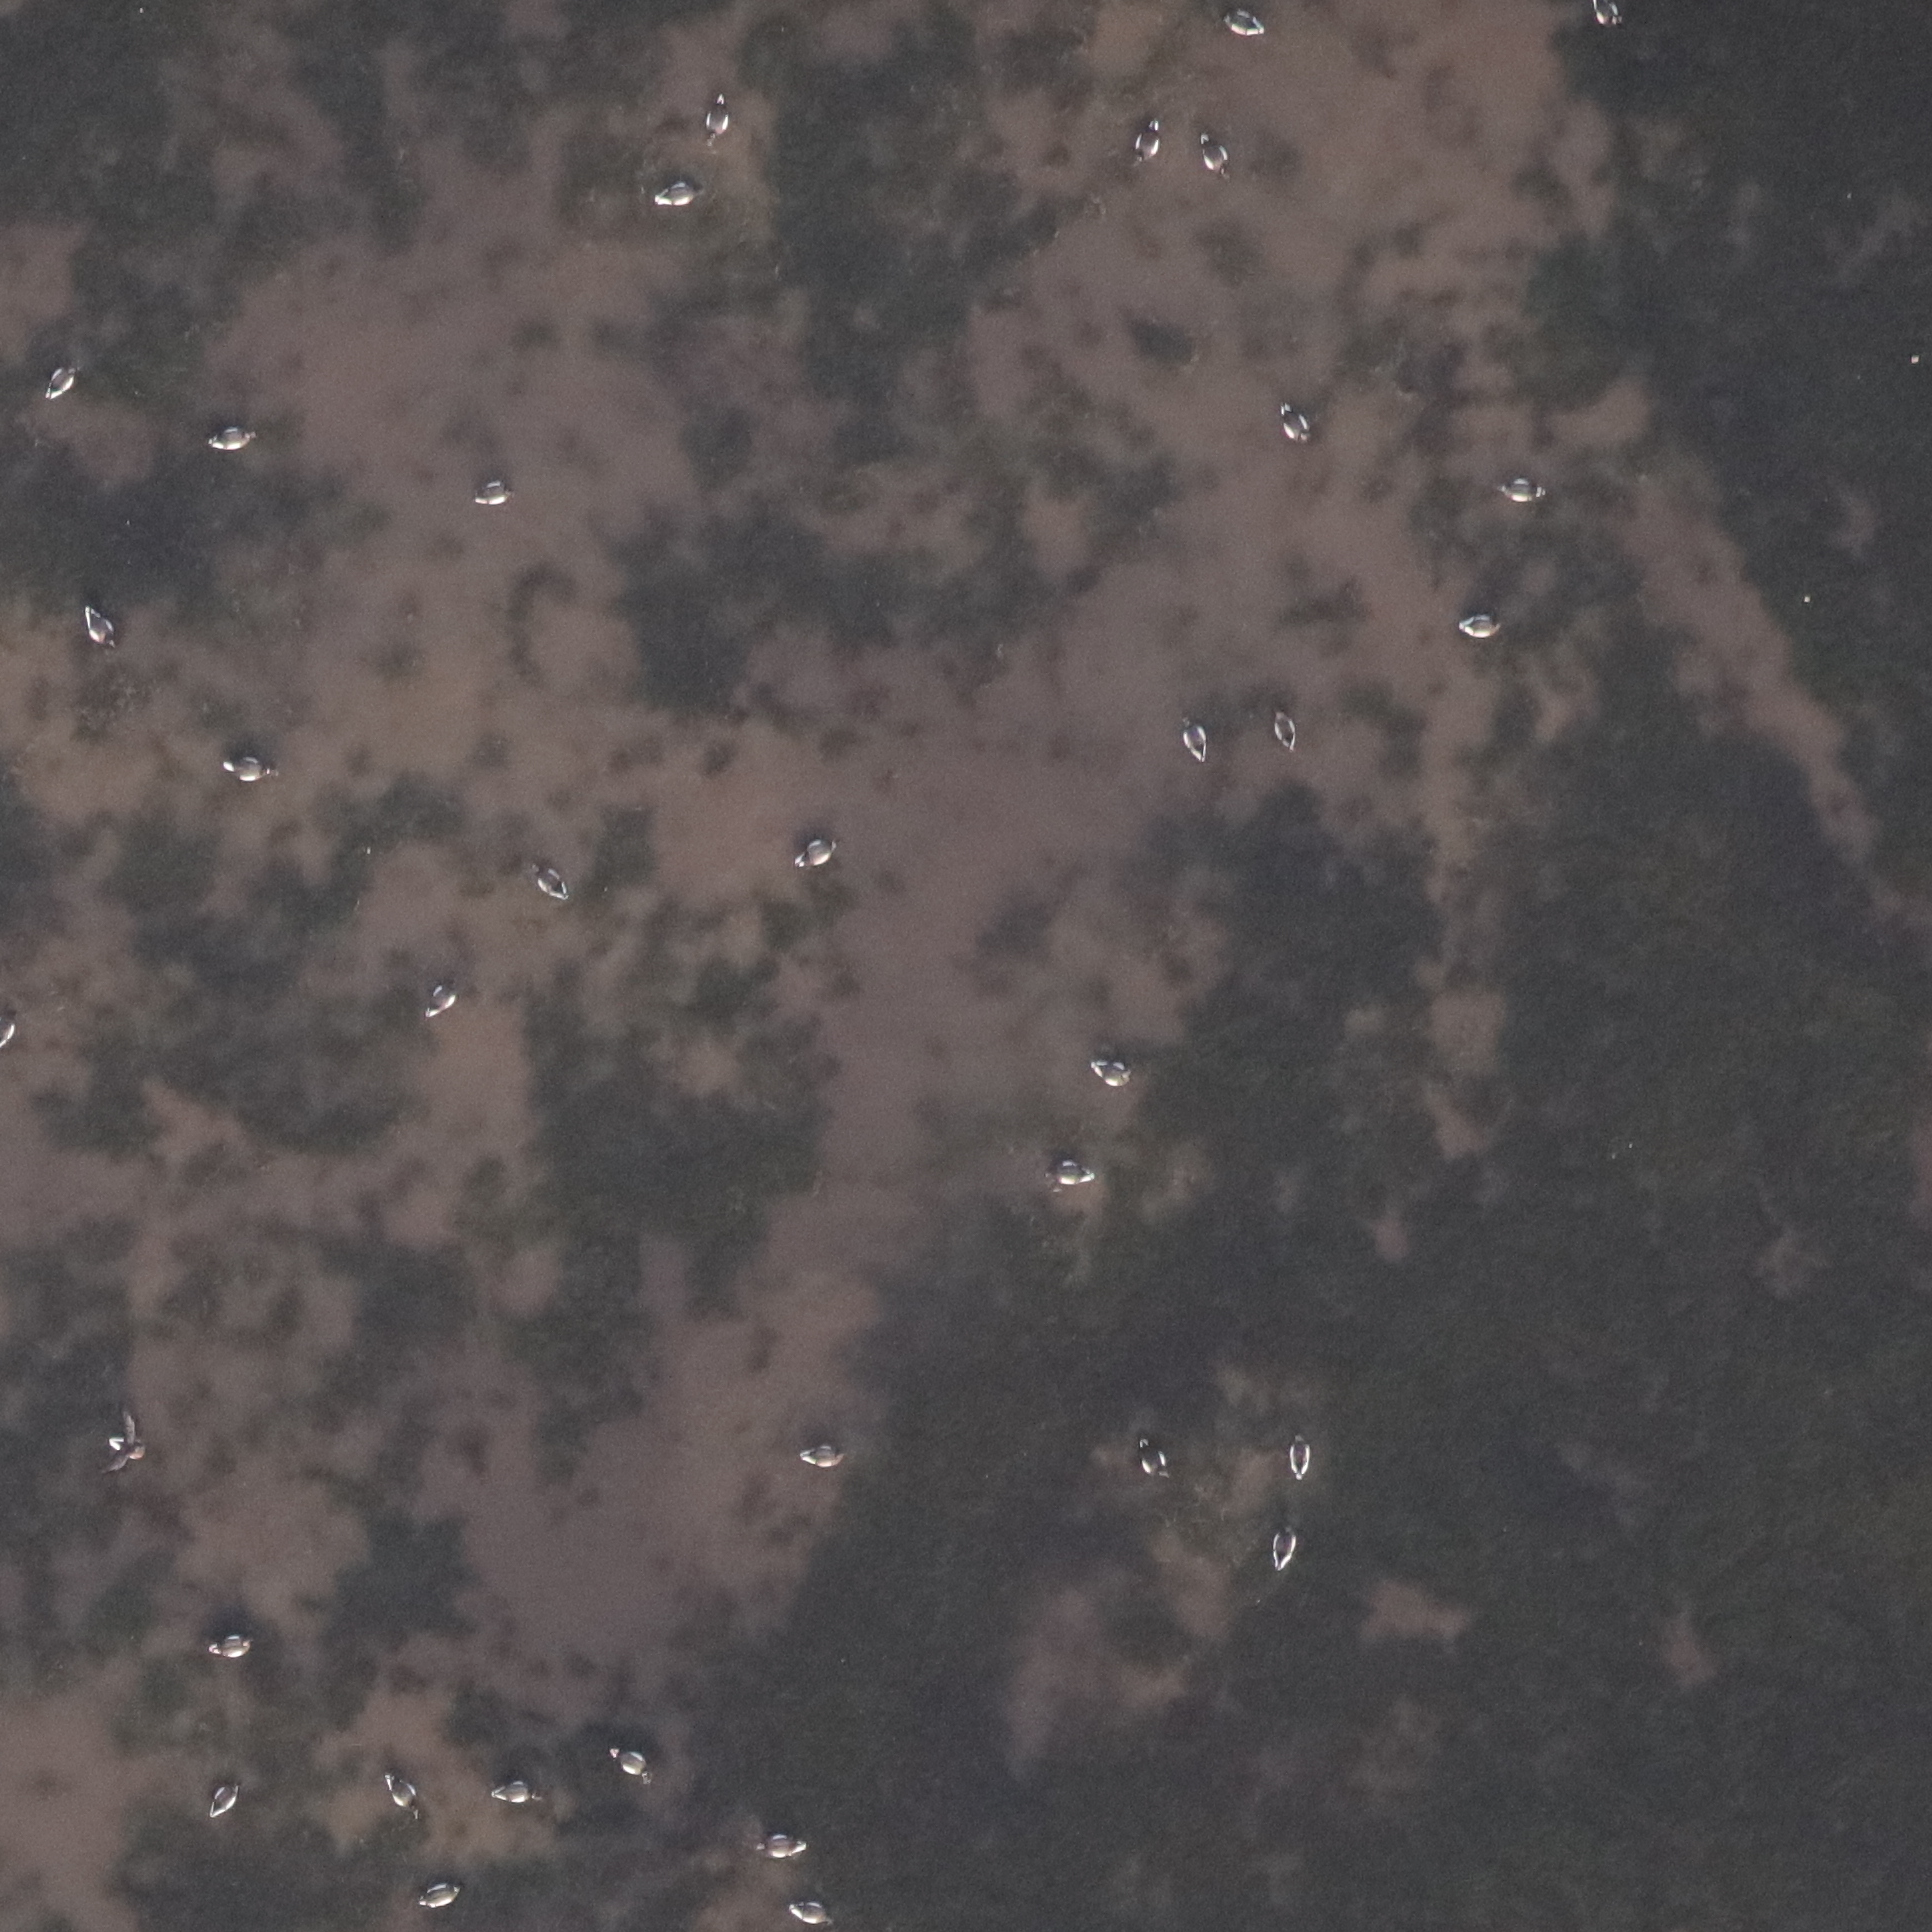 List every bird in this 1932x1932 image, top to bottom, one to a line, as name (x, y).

brant (1608, 14)
brant (1240, 26)
brant (719, 122)
brant (1148, 143)
brant (1213, 157)
brant (681, 194)
brant (60, 381)
brant (1296, 424)
brant (232, 438)
brant (1522, 491)
brant (494, 495)
brant (1482, 626)
brant (101, 629)
brant (1283, 728)
brant (1194, 741)
brant (249, 768)
brant (817, 853)
brant (552, 884)
brant (442, 1000)
brant (2, 1031)
brant (1114, 1072)
brant (1071, 1174)
brant (126, 1444)
brant (825, 1456)
brant (1299, 1456)
brant (1153, 1461)
brant (1284, 1546)
brant (232, 1646)
brant (633, 1762)
brant (517, 1791)
brant (403, 1794)
brant (224, 1800)
brant (781, 1845)
brant (441, 1895)
brant (811, 1911)